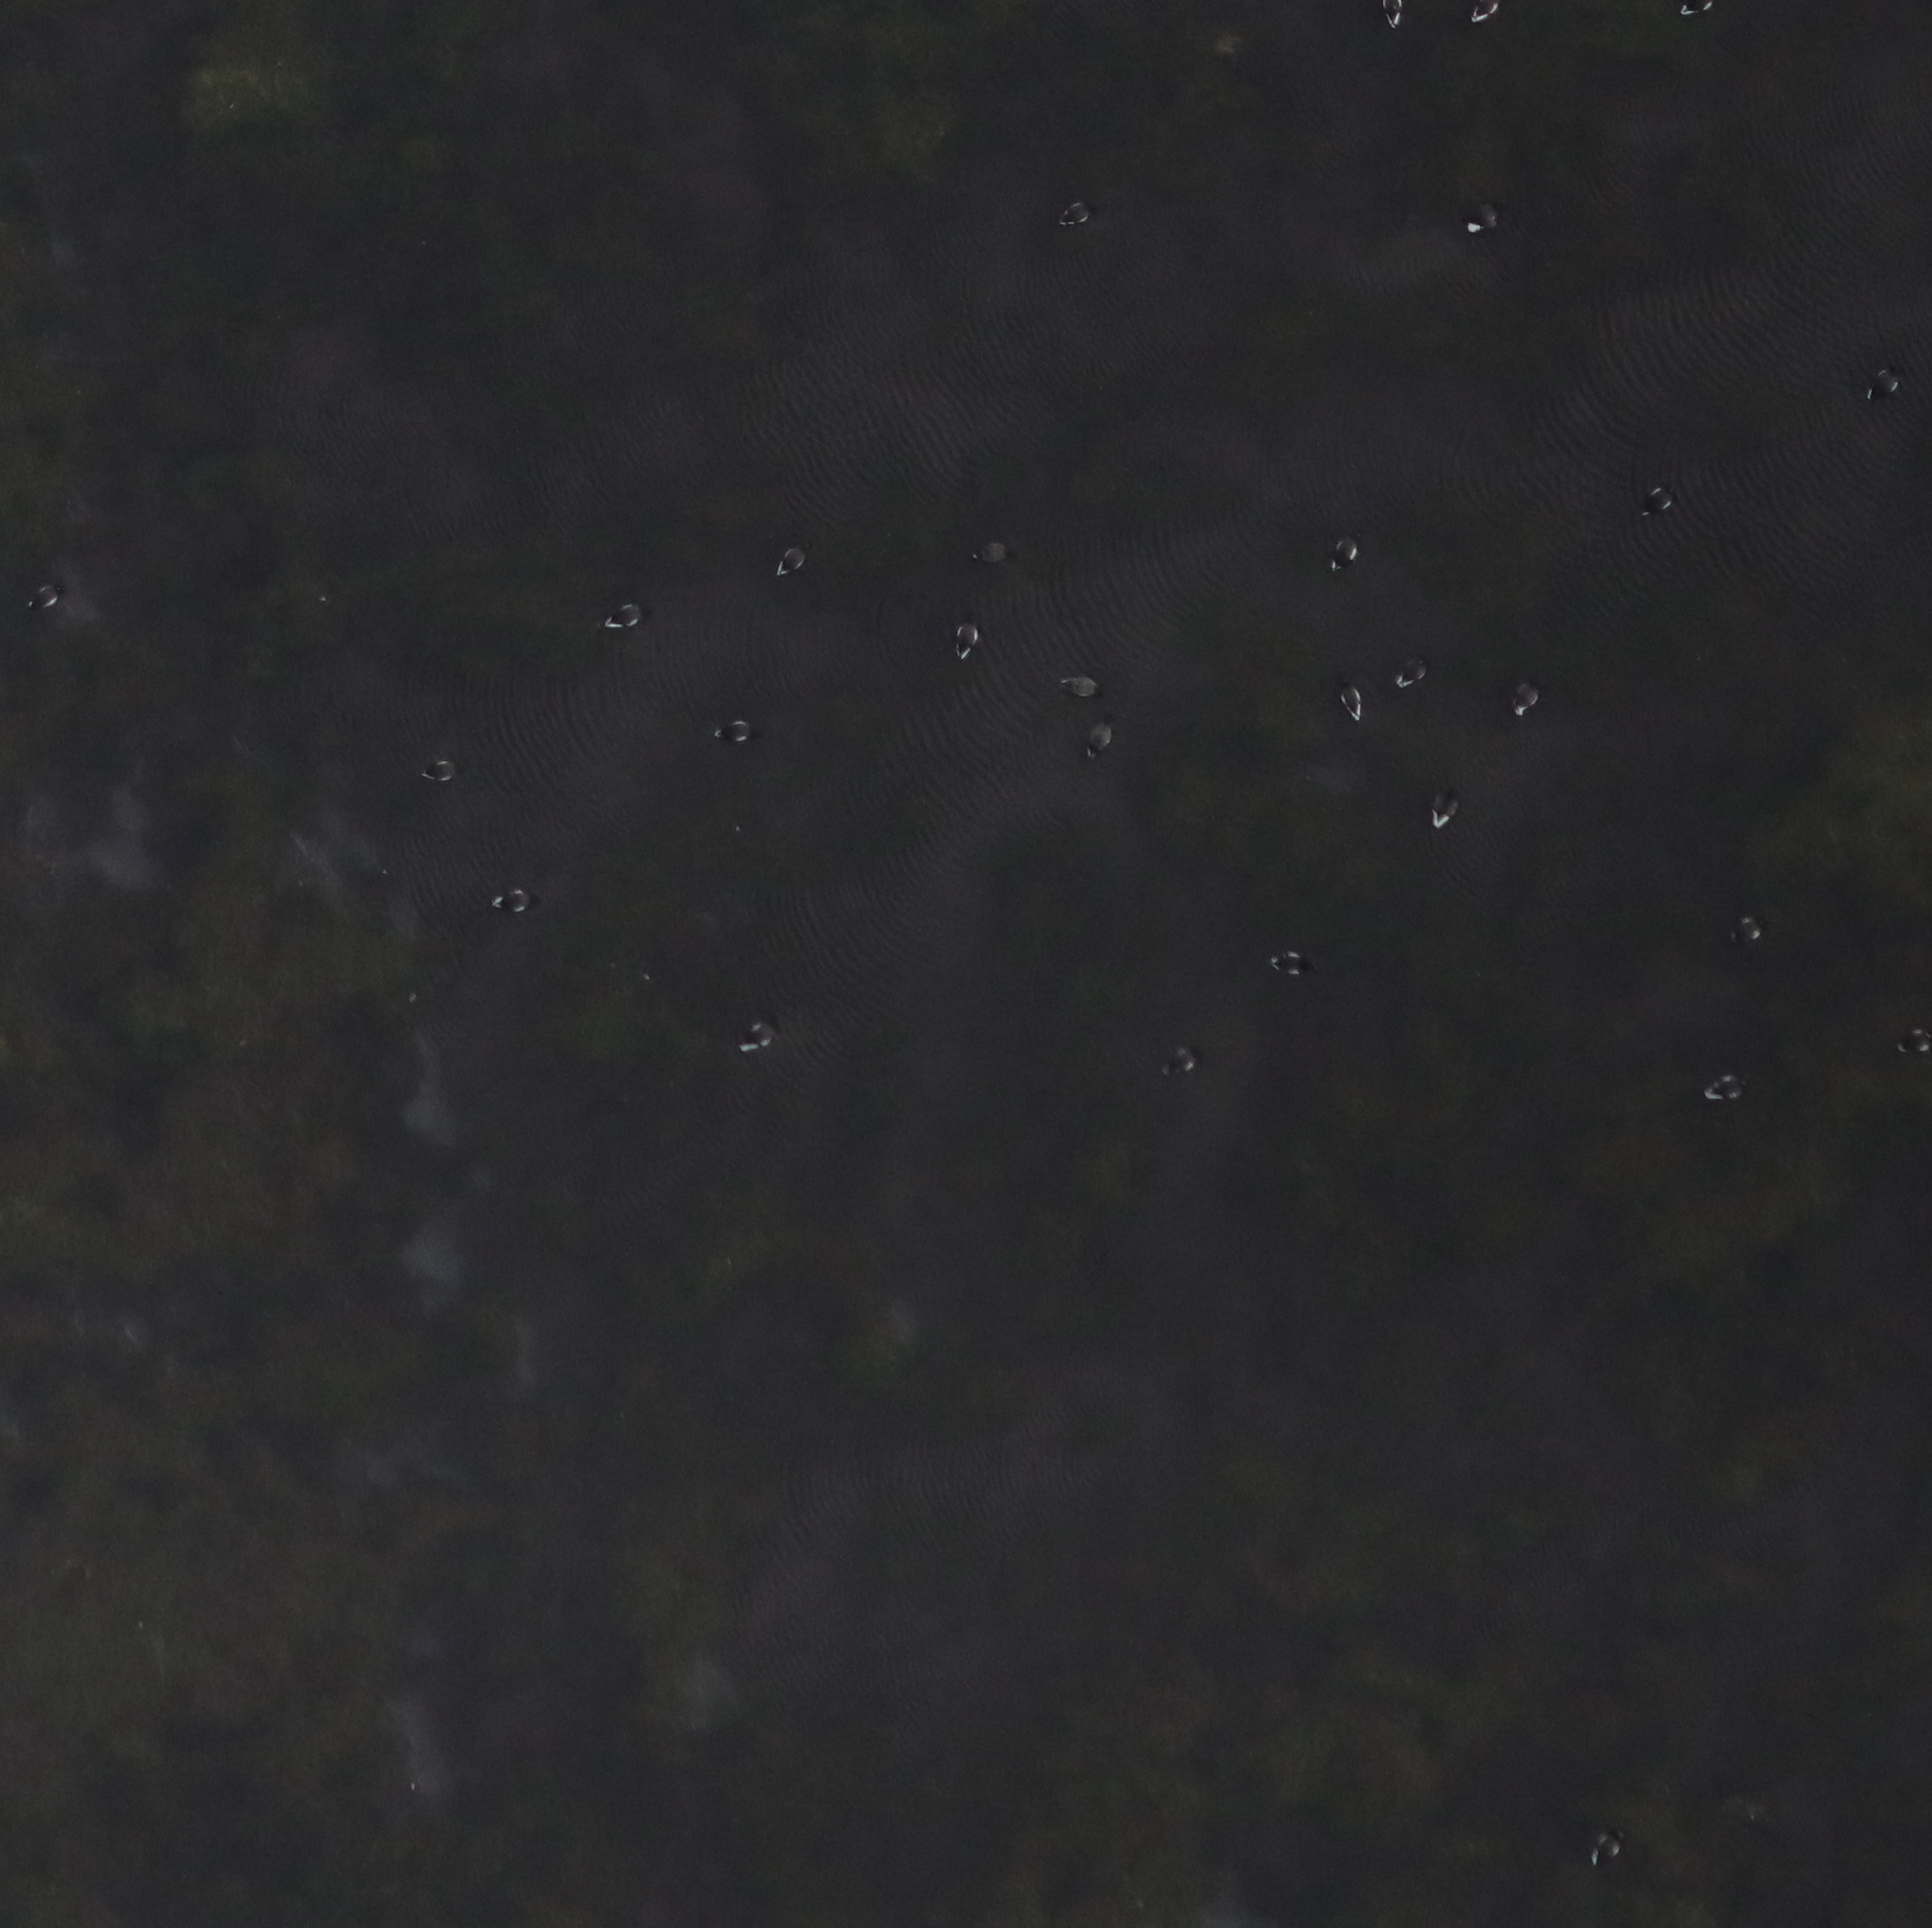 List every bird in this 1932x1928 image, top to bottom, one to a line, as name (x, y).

brant (1699, 4)
brant (1392, 6)
brant (1485, 6)
brant (1074, 211)
brant (1482, 218)
brant (1885, 382)
brant (1660, 499)
brant (1346, 551)
brant (986, 553)
brant (793, 560)
brant (43, 598)
brant (625, 615)
brant (967, 637)
brant (1412, 674)
brant (1084, 687)
brant (1526, 698)
brant (1351, 700)
brant (737, 731)
brant (1099, 736)
brant (437, 771)
brant (1443, 808)
brant (513, 901)
brant (1747, 930)
brant (1291, 963)
brant (760, 1036)
brant (1918, 1040)
brant (1183, 1063)
brant (1728, 1087)
brant (1608, 1852)